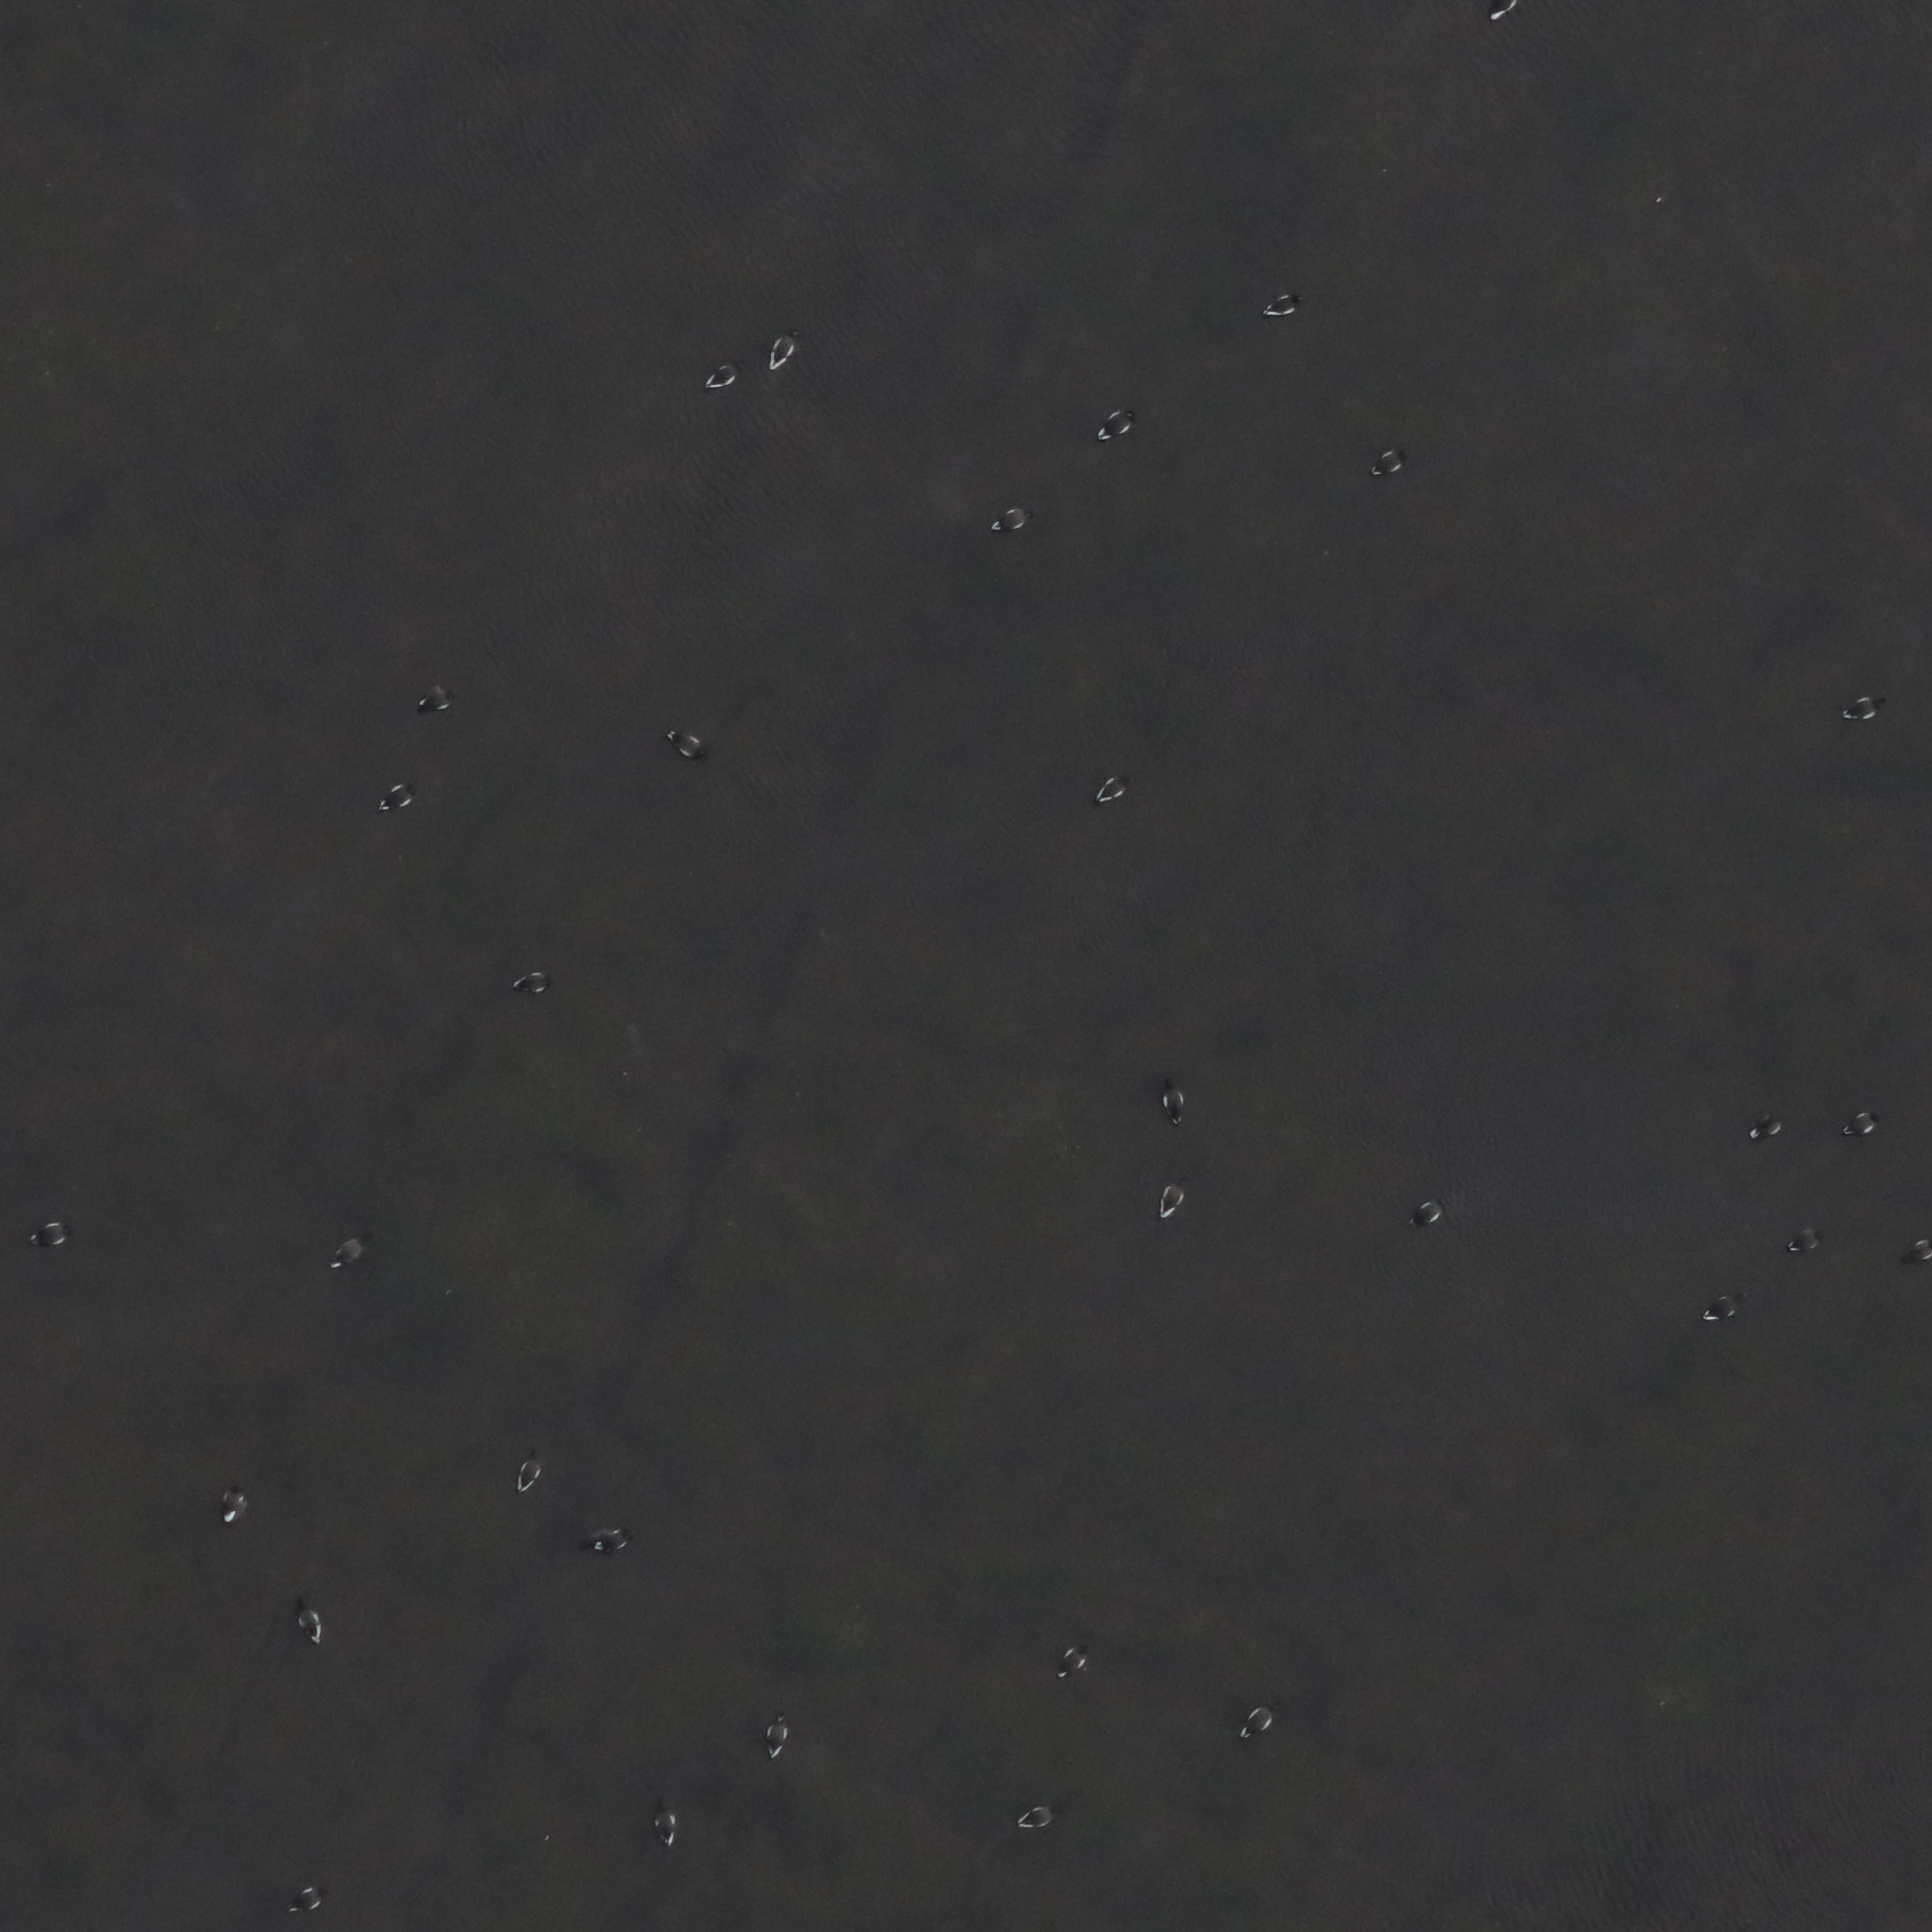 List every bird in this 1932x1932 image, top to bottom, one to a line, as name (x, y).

brant (1505, 2)
brant (1282, 306)
brant (783, 350)
brant (723, 376)
brant (1115, 425)
brant (1390, 464)
brant (1012, 522)
brant (437, 699)
brant (1863, 711)
brant (689, 745)
brant (1111, 789)
brant (401, 800)
brant (531, 983)
brant (1172, 1103)
brant (1767, 1123)
brant (1862, 1123)
brant (1170, 1199)
brant (1429, 1212)
brant (52, 1235)
brant (1810, 1241)
brant (1919, 1248)
brant (351, 1251)
brant (1720, 1312)
brant (530, 1472)
brant (236, 1507)
brant (609, 1540)
brant (311, 1622)
brant (1069, 1662)
brant (1256, 1720)
brant (777, 1738)
brant (1039, 1817)
brant (667, 1825)
brant (311, 1900)